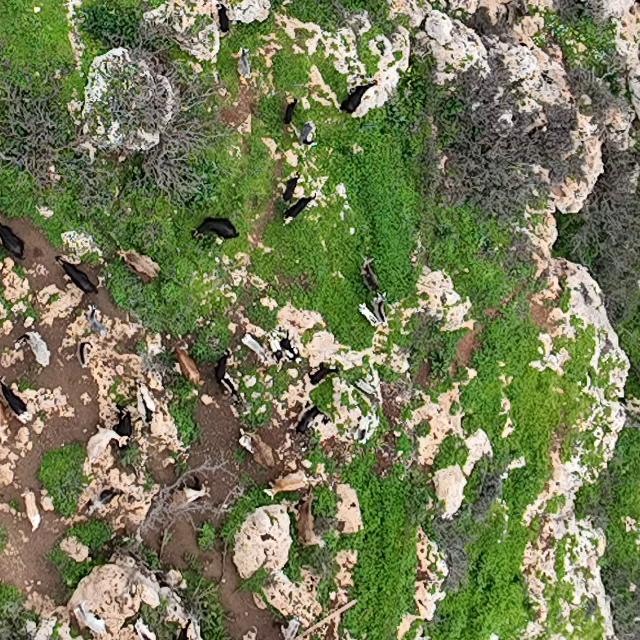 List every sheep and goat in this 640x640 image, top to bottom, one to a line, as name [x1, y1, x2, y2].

goat [213, 0, 231, 32]
goat [632, 0, 639, 9]
goat [238, 47, 252, 80]
goat [340, 80, 378, 113]
goat [285, 98, 298, 124]
goat [299, 123, 317, 147]
goat [281, 172, 300, 201]
goat [283, 193, 316, 225]
goat [0, 216, 28, 260]
goat [191, 216, 240, 239]
goat [117, 248, 161, 276]
goat [52, 255, 97, 294]
goat [364, 257, 379, 293]
goat [374, 291, 389, 330]
goat [85, 304, 108, 339]
goat [359, 304, 378, 325]
goat [11, 331, 51, 367]
goat [278, 333, 302, 364]
goat [240, 334, 269, 366]
goat [75, 338, 94, 369]
goat [267, 338, 282, 362]
goat [170, 347, 201, 385]
goat [213, 349, 230, 380]
goat [308, 364, 339, 385]
goat [223, 374, 236, 396]
goat [0, 376, 32, 423]
goat [135, 379, 155, 428]
goat [354, 379, 377, 395]
goat [0, 391, 10, 442]
goat [115, 404, 132, 438]
goat [296, 405, 331, 435]
goat [354, 412, 372, 446]
goat [86, 426, 130, 461]
goat [237, 427, 275, 469]
goat [263, 470, 308, 497]
goat [165, 484, 208, 513]
goat [83, 487, 125, 516]
goat [21, 488, 41, 531]
goat [295, 492, 324, 548]
goat [73, 603, 110, 635]
goat [131, 618, 156, 639]
goat [281, 621, 300, 639]